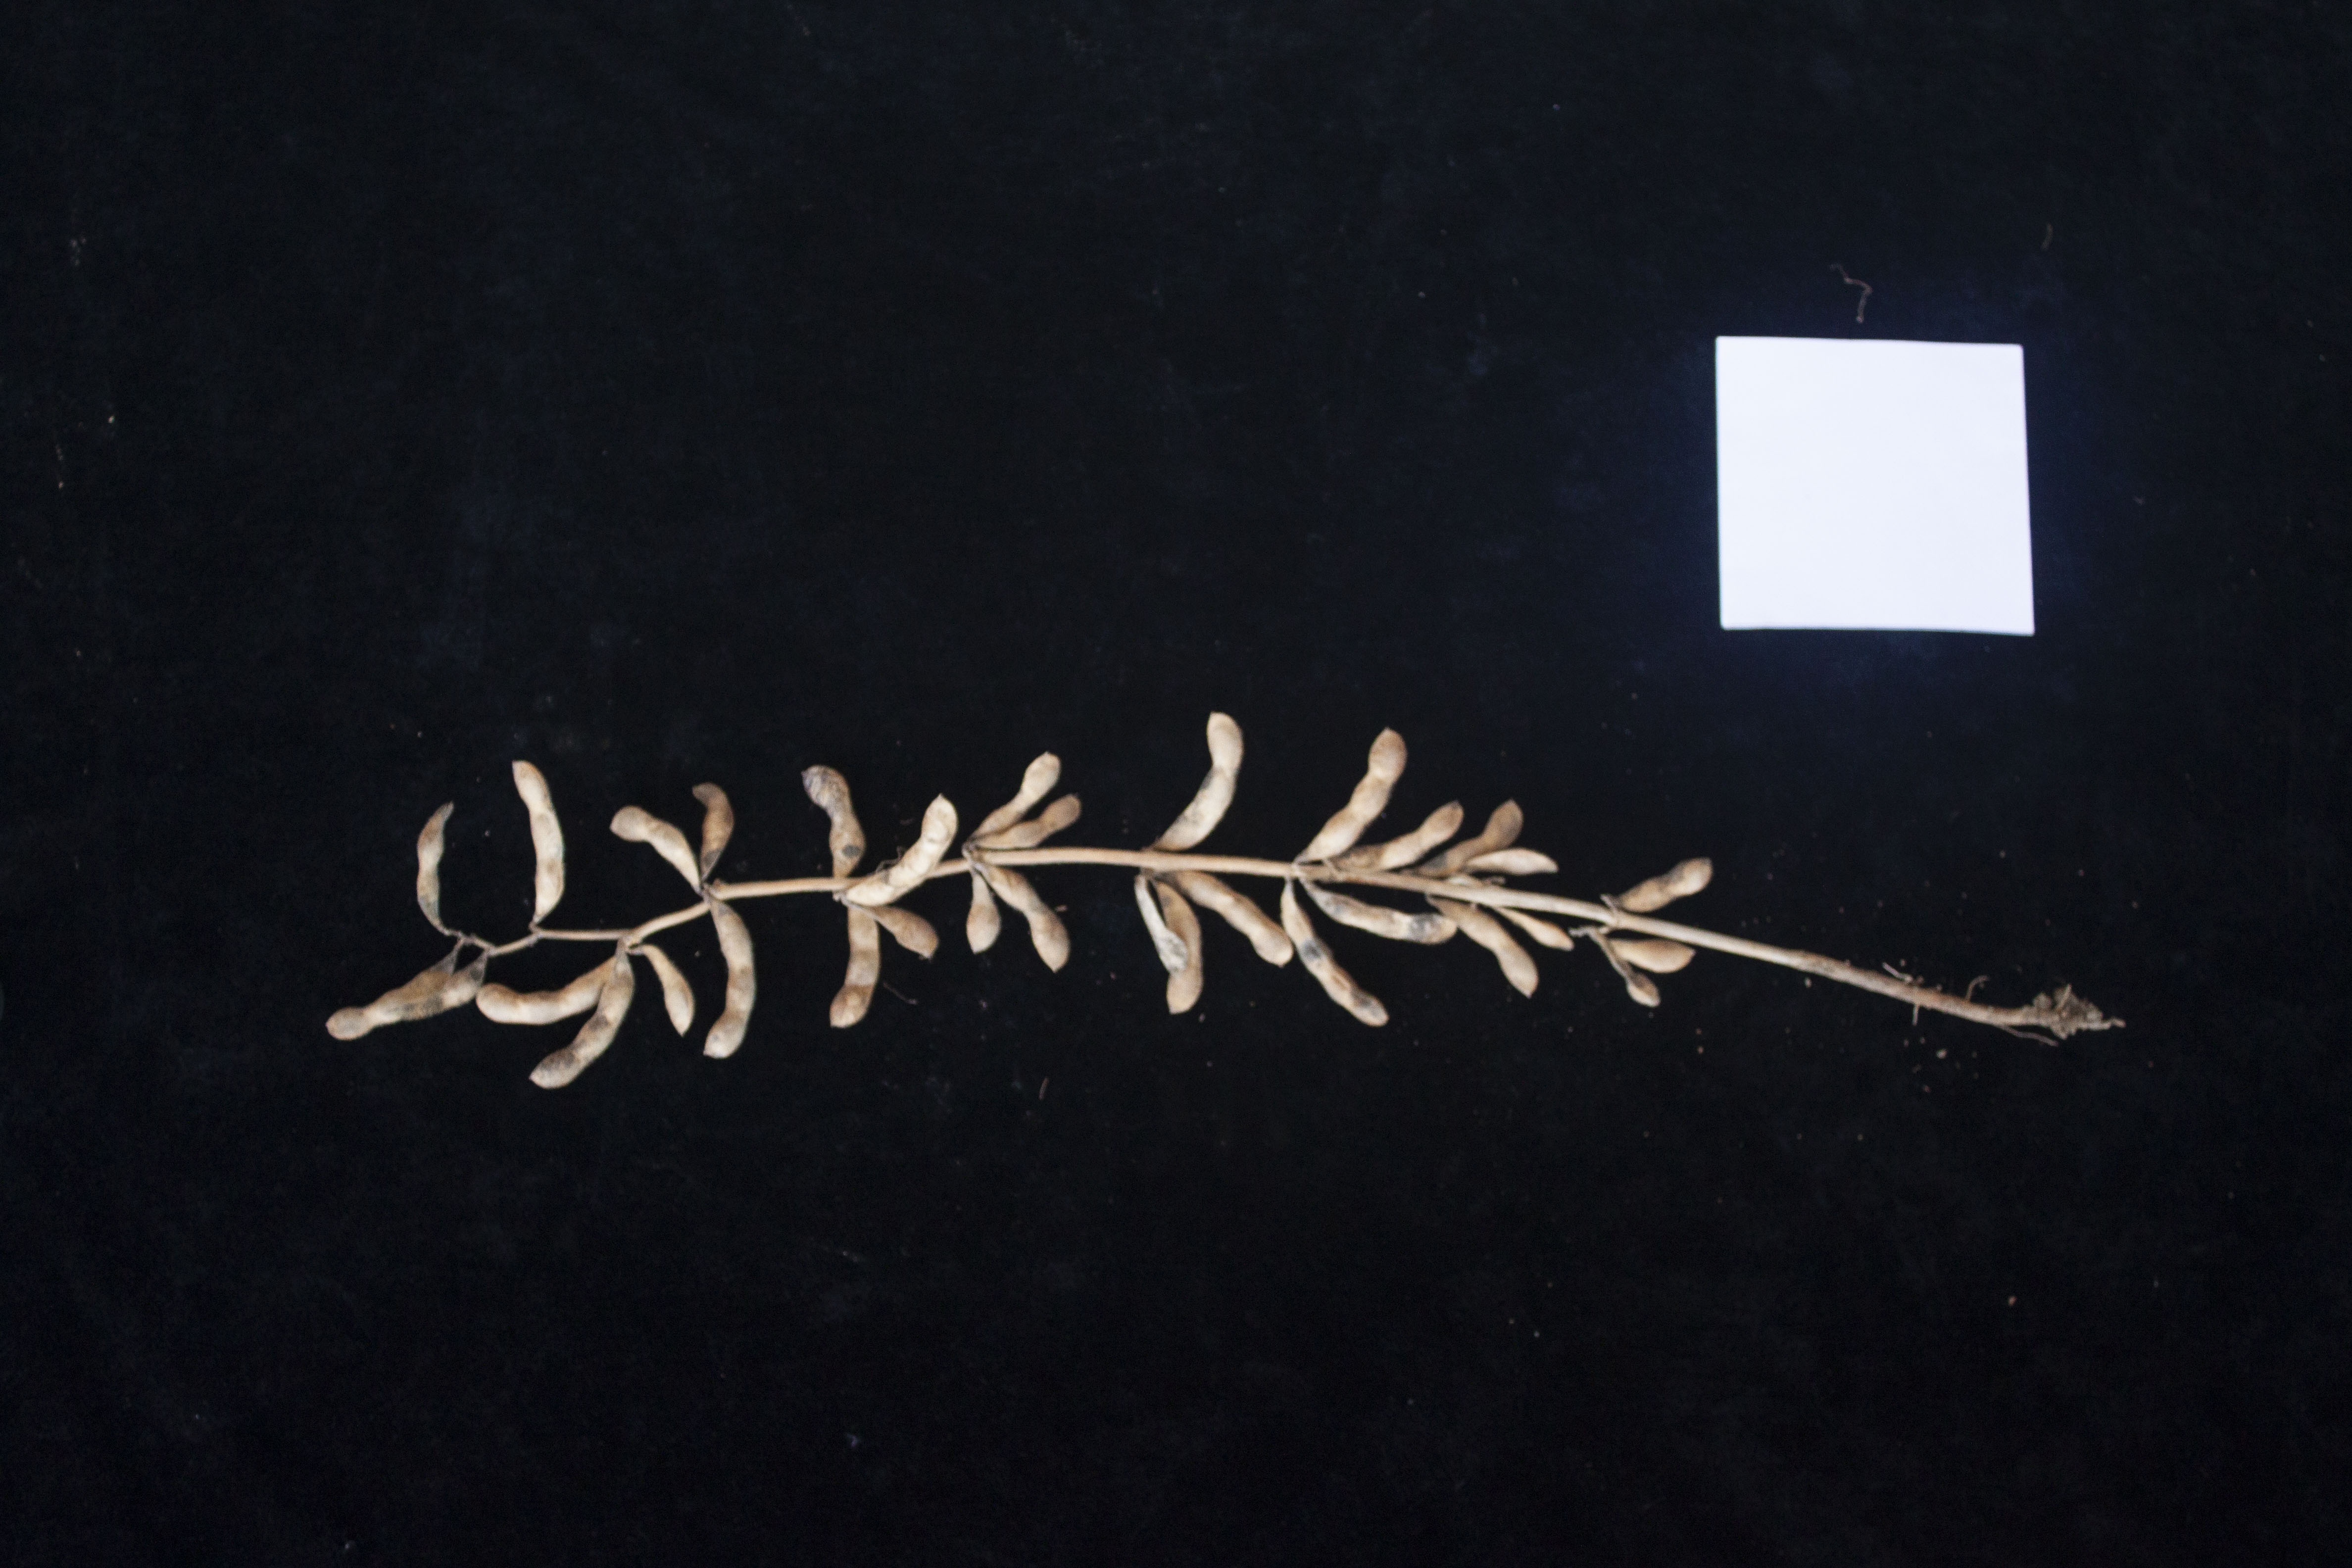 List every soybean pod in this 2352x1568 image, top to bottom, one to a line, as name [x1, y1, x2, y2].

soybean pod [1154, 713, 1241, 851]
soybean pod [1294, 730, 1406, 862]
soybean pod [970, 755, 1060, 841]
soybean pod [513, 764, 563, 923]
soybean pod [803, 768, 864, 896]
soybean pod [695, 785, 735, 882]
soybean pod [843, 795, 957, 907]
soybean pod [974, 797, 1080, 850]
soybean pod [1411, 800, 1522, 879]
soybean pod [1325, 804, 1463, 873]
soybean pod [417, 806, 452, 931]
soybean pod [612, 808, 700, 894]
soybean pod [1462, 850, 1557, 874]
soybean pod [977, 859, 1070, 971]
soybean pod [1613, 860, 1711, 912]
soybean pod [969, 868, 999, 952]
soybean pod [1165, 872, 1292, 966]
soybean pod [1135, 876, 1188, 973]
soybean pod [1154, 880, 1201, 1015]
soybean pod [1281, 882, 1387, 1027]
soybean pod [1302, 883, 1457, 942]
soybean pod [703, 899, 754, 1059]
soybean pod [831, 901, 880, 1028]
soybean pod [1429, 901, 1537, 997]
soybean pod [850, 906, 937, 956]
soybean pod [1493, 909, 1570, 950]
soybean pod [1590, 932, 1659, 1009]
soybean pod [1607, 942, 1692, 974]
soybean pod [630, 946, 693, 1034]
soybean pod [325, 948, 457, 1040]
soybean pod [531, 949, 634, 1089]
soybean pod [368, 958, 485, 1022]
soybean pod [476, 961, 613, 1025]